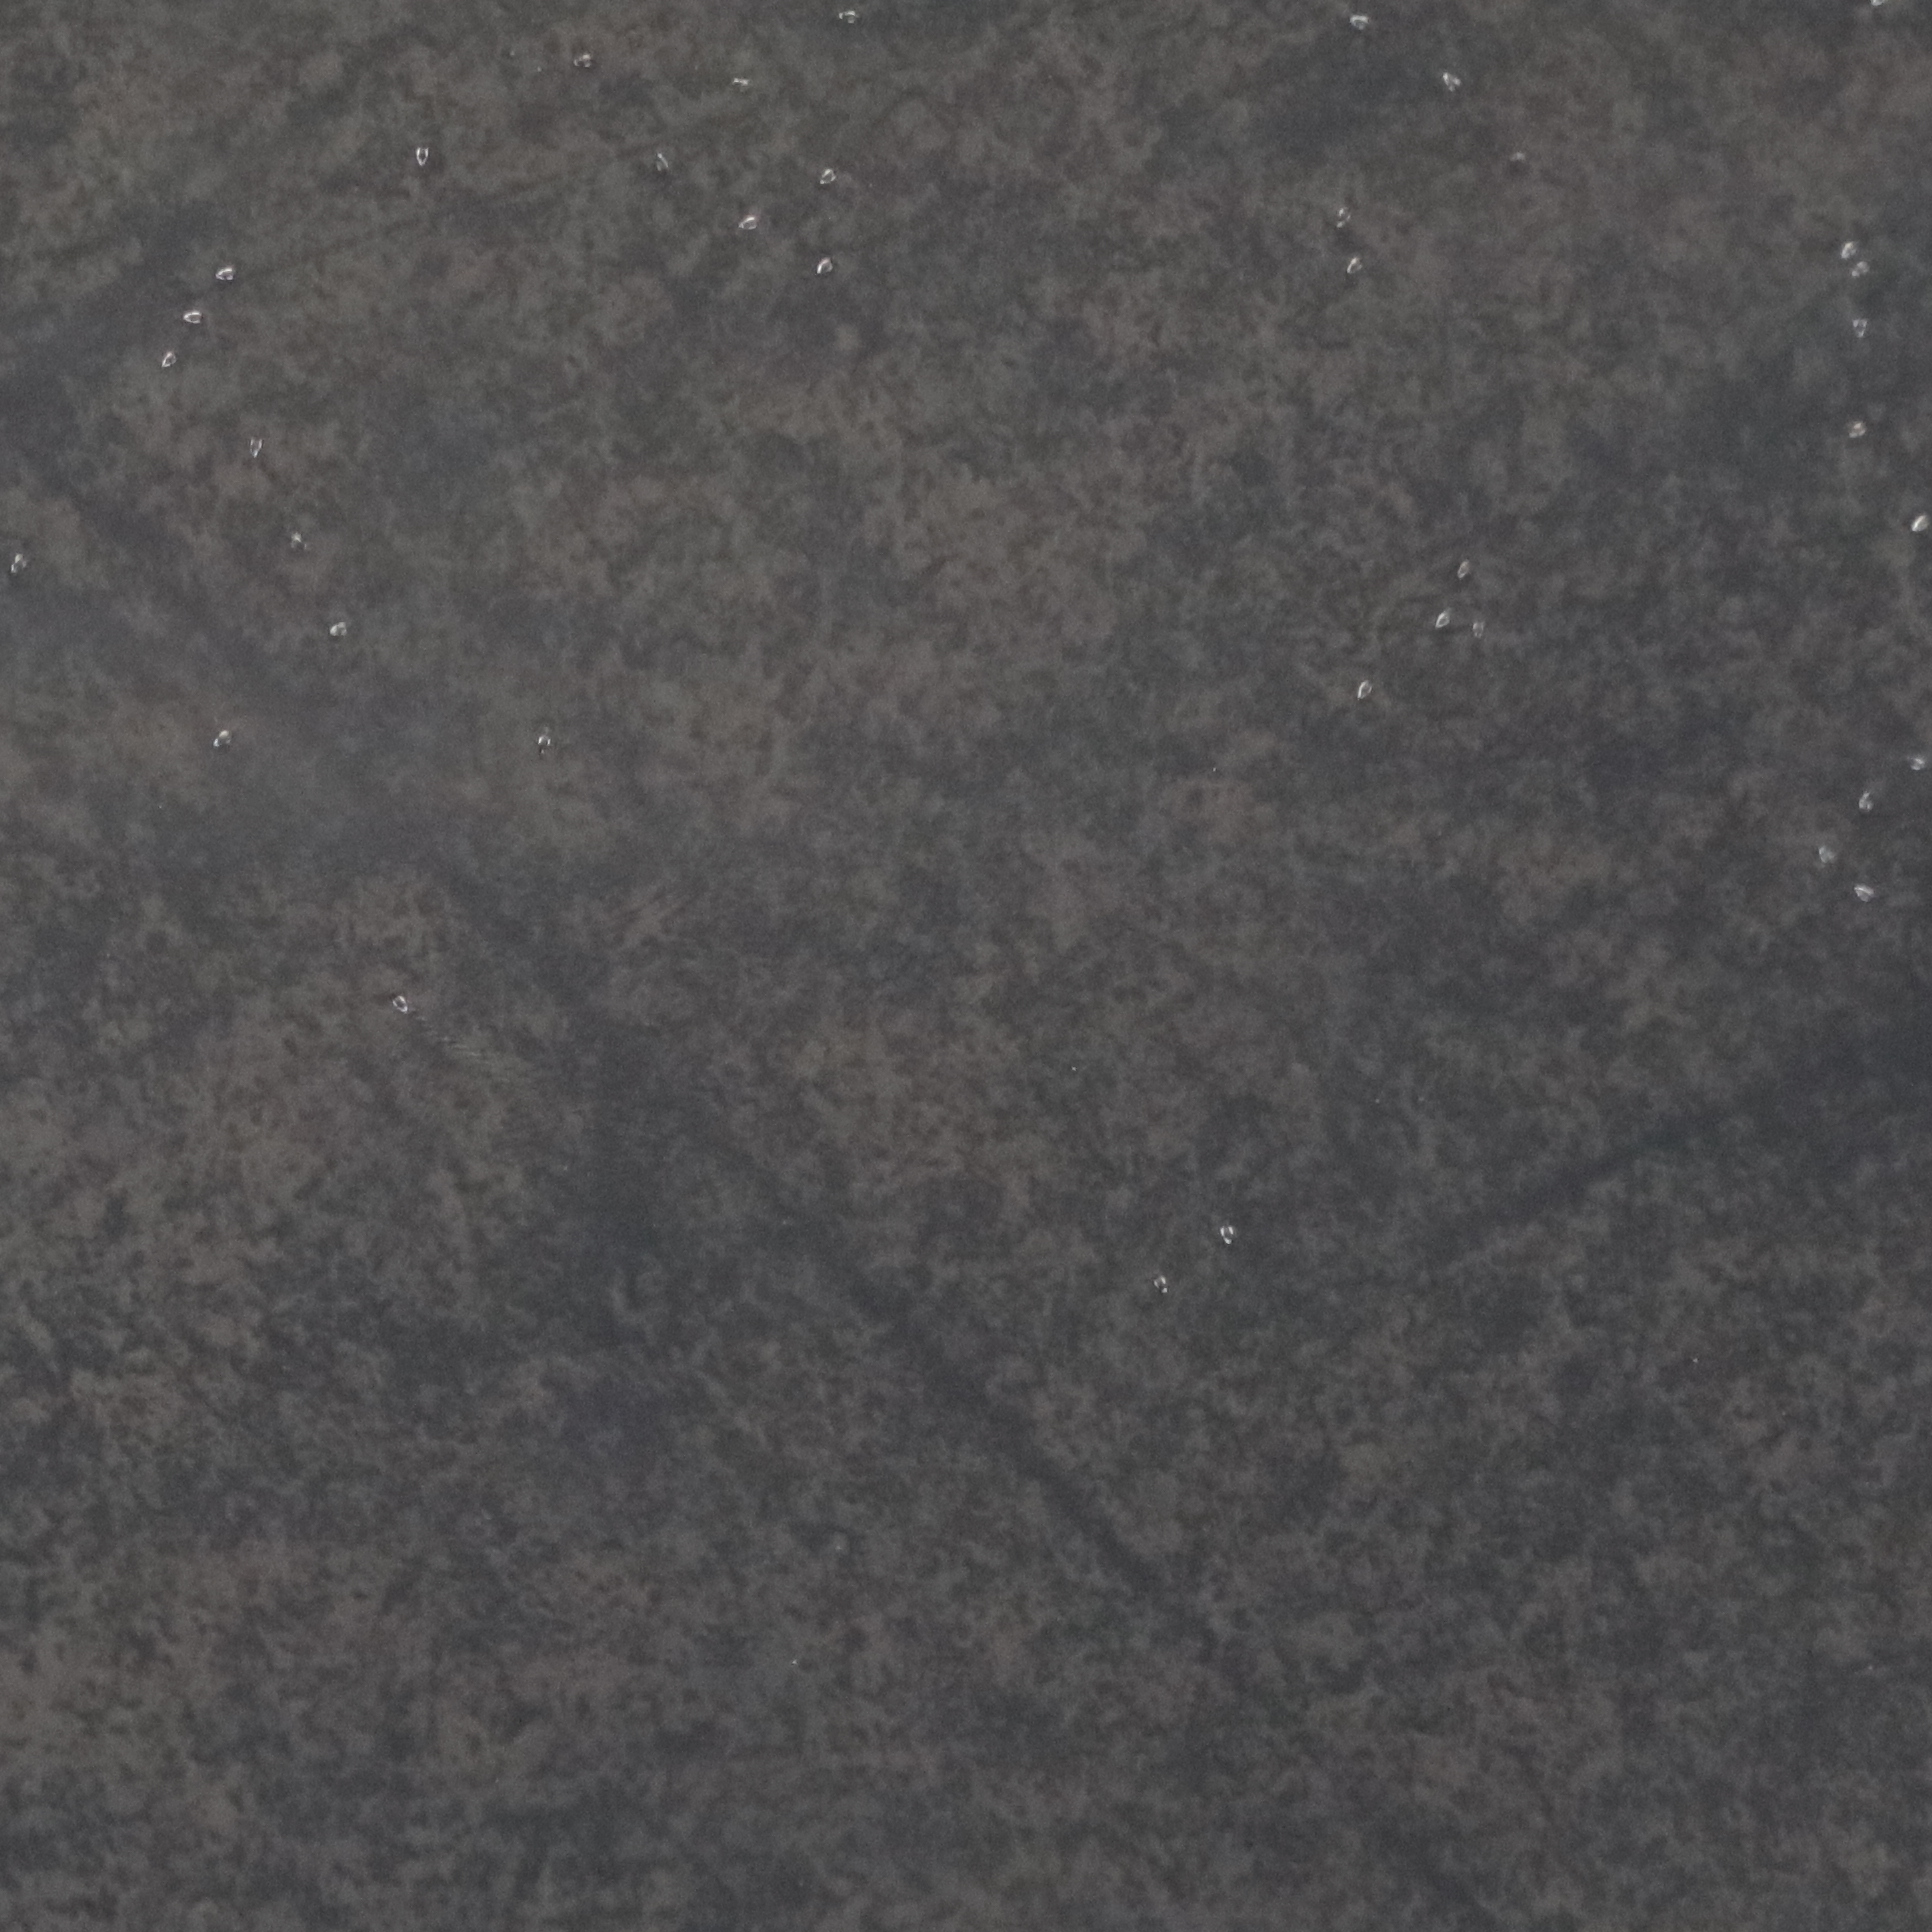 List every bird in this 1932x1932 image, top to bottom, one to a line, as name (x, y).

brant (1360, 13)
brant (840, 14)
brant (585, 62)
brant (736, 77)
brant (1467, 81)
brant (427, 164)
brant (664, 167)
brant (825, 180)
brant (759, 224)
brant (1350, 225)
brant (1847, 252)
brant (1353, 263)
brant (816, 266)
brant (232, 271)
brant (1866, 279)
brant (195, 317)
brant (1857, 338)
brant (169, 360)
brant (1857, 429)
brant (259, 446)
brant (1919, 515)
brant (294, 545)
brant (27, 561)
brant (1463, 579)
brant (1443, 621)
brant (343, 631)
brant (1475, 636)
brant (1372, 694)
brant (229, 736)
brant (1907, 755)
brant (1863, 794)
brant (1828, 841)
brant (1861, 897)
brant (404, 1003)
brant (1230, 1225)
brant (1164, 1280)